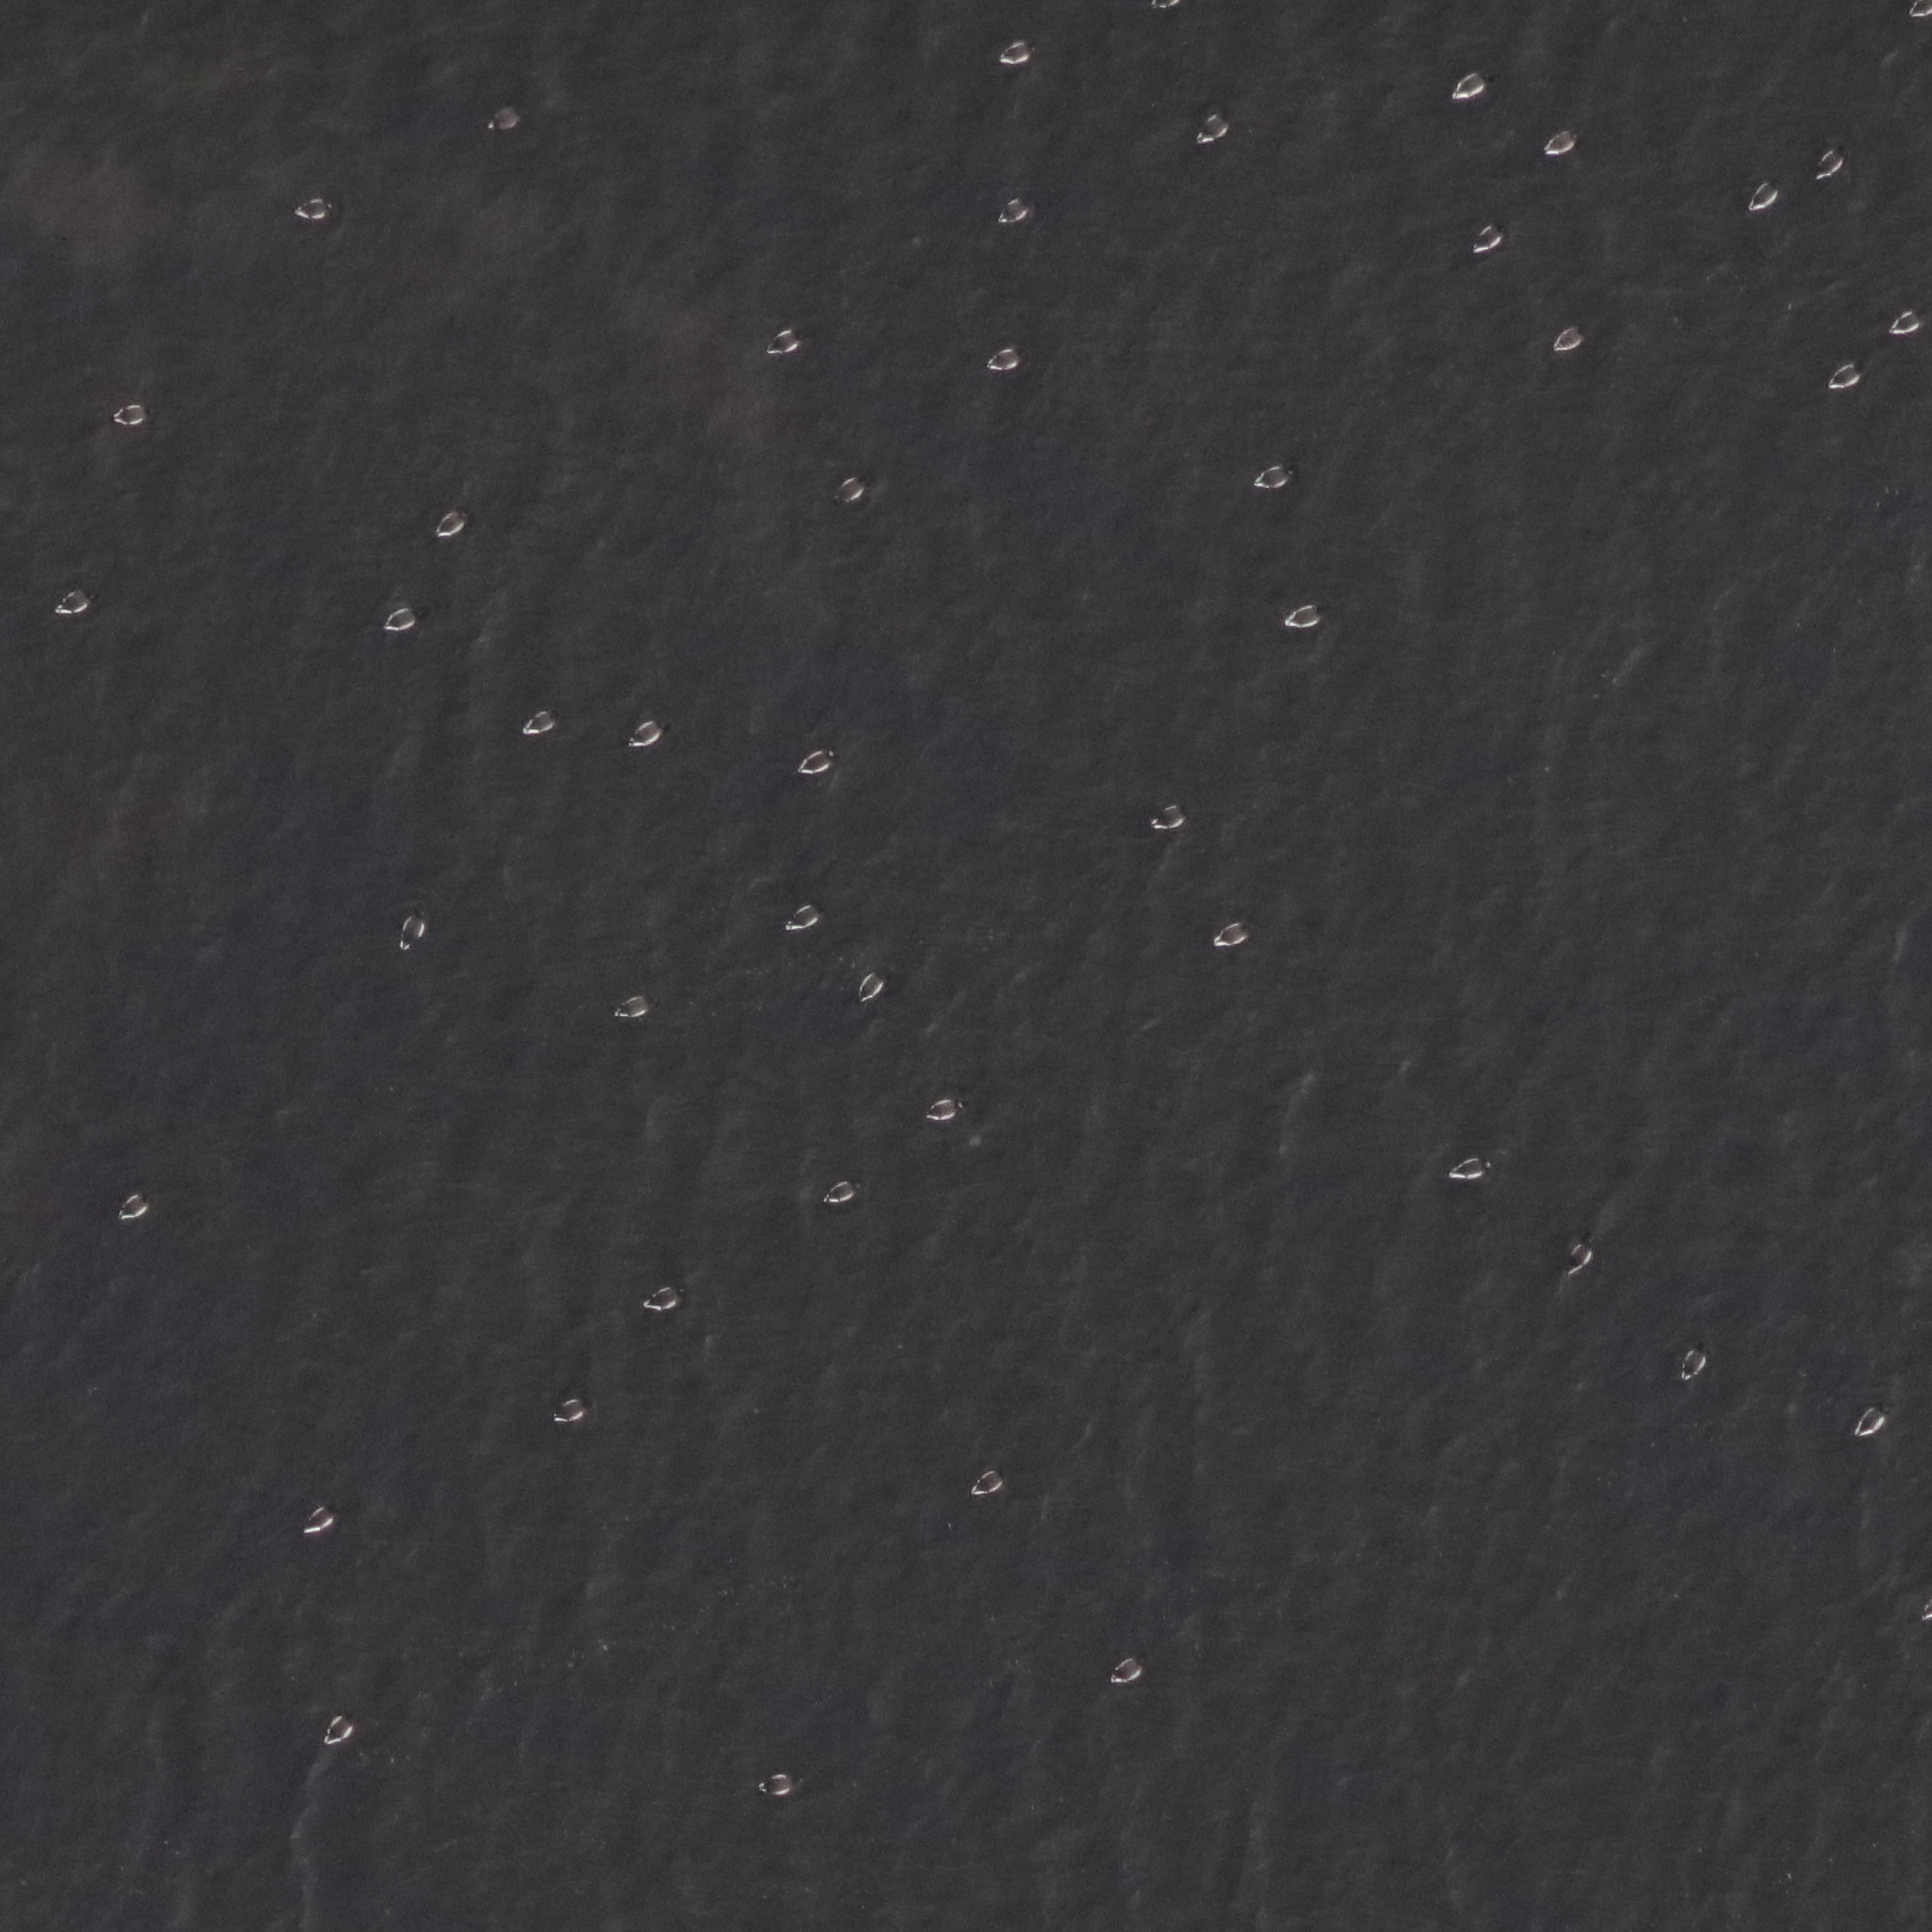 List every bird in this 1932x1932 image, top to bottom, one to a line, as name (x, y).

brant (1923, 5)
brant (1017, 52)
brant (1472, 84)
brant (506, 119)
brant (1214, 128)
brant (1561, 142)
brant (1832, 163)
brant (1765, 196)
brant (314, 210)
brant (1016, 212)
brant (1489, 240)
brant (1908, 323)
brant (1569, 339)
brant (785, 342)
brant (1005, 359)
brant (1848, 376)
brant (132, 416)
brant (1275, 478)
brant (851, 491)
brant (451, 522)
brant (74, 602)
brant (1306, 617)
brant (402, 618)
brant (539, 722)
brant (646, 734)
brant (817, 763)
brant (1172, 818)
brant (804, 917)
brant (412, 929)
brant (1235, 935)
brant (870, 986)
brant (634, 1006)
brant (945, 1110)
brant (1472, 1169)
brant (841, 1192)
brant (133, 1207)
brant (1581, 1255)
brant (663, 1298)
brant (1695, 1362)
brant (572, 1409)
brant (1872, 1421)
brant (989, 1482)
brant (319, 1520)
brant (1129, 1671)
brant (338, 1729)
brant (779, 1786)